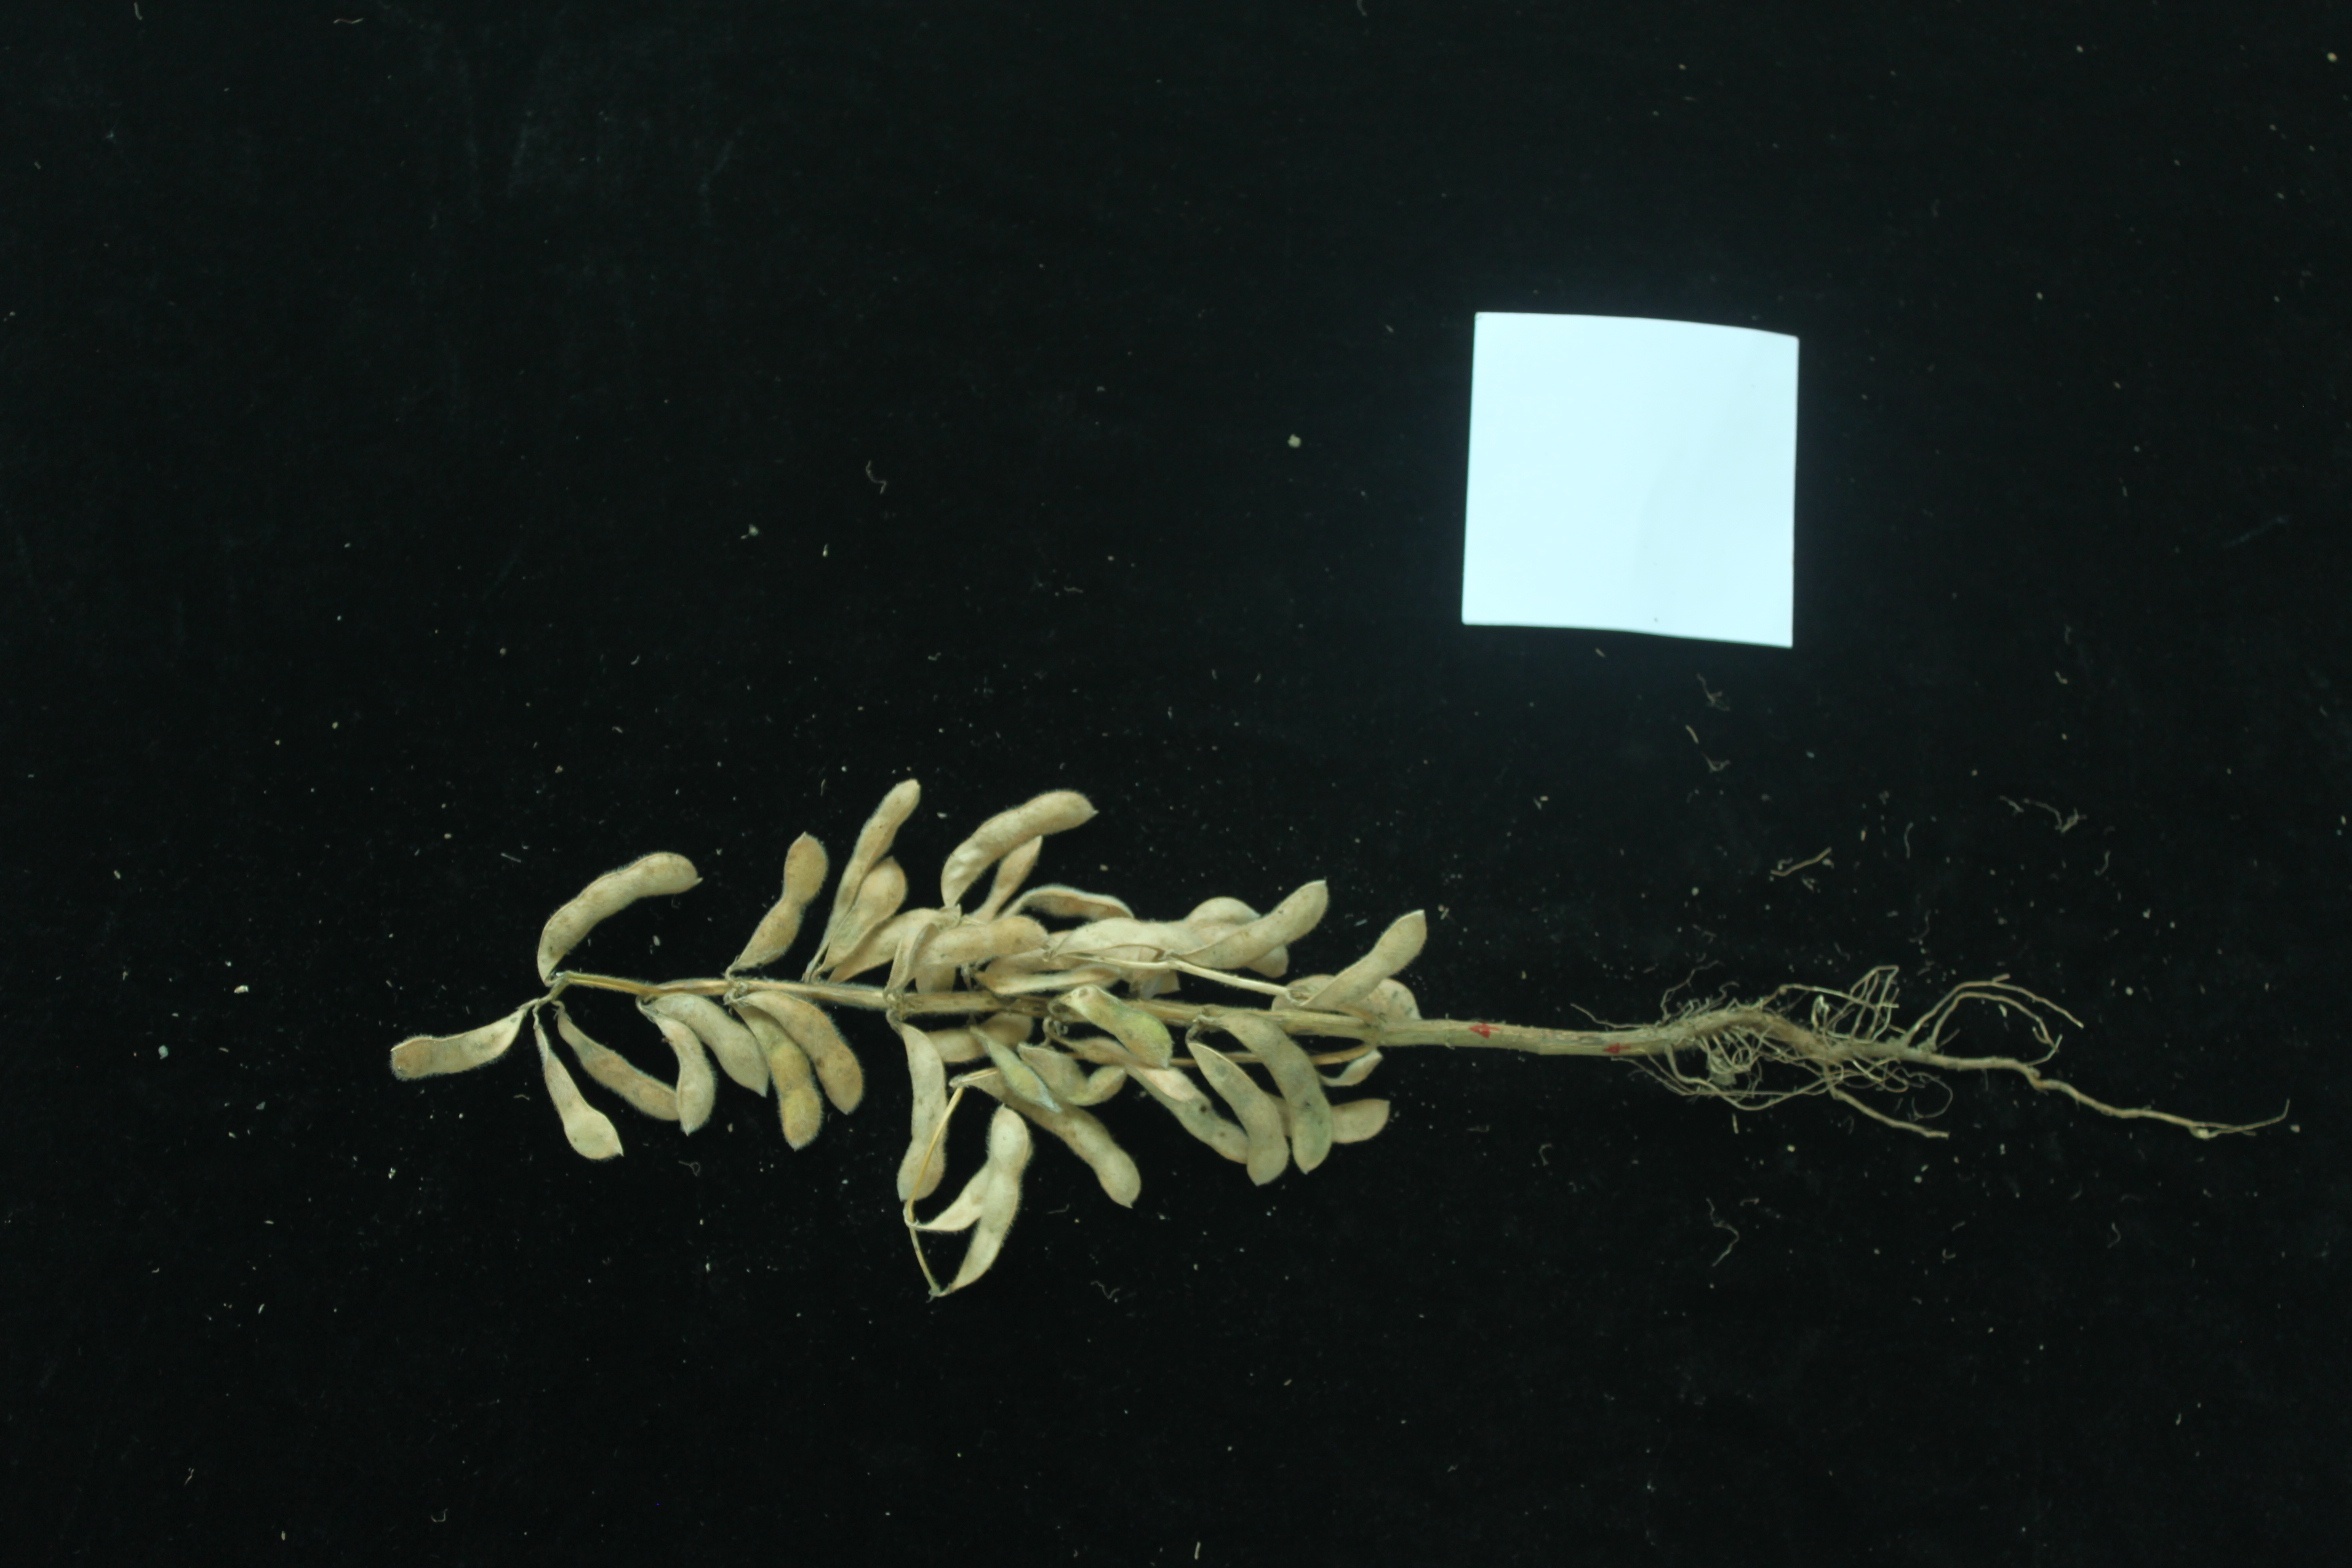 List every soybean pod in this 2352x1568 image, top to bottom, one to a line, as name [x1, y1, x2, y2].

soybean pod [812, 778, 919, 967]
soybean pod [941, 789, 1096, 911]
soybean pod [728, 832, 826, 972]
soybean pod [826, 832, 1288, 995]
soybean pod [537, 852, 701, 983]
soybean pod [818, 858, 903, 972]
soybean pod [1185, 877, 1325, 968]
soybean pod [1005, 886, 1133, 919]
soybean pod [1295, 908, 1425, 1006]
soybean pod [1274, 976, 1420, 1022]
soybean pod [1056, 984, 1171, 1066]
soybean pod [734, 992, 863, 1114]
soybean pod [643, 993, 767, 1097]
soybean pod [392, 1000, 531, 1078]
soybean pod [733, 1005, 821, 1146]
soybean pod [558, 1006, 680, 1120]
soybean pod [920, 1010, 1032, 1062]
soybean pod [1201, 1012, 1330, 1172]
soybean pod [649, 1013, 715, 1133]
soybean pod [892, 1019, 948, 1200]
soybean pod [536, 1021, 622, 1158]
soybean pod [972, 1027, 1058, 1110]
soybean pod [1068, 1038, 1248, 1161]
soybean pod [1186, 1040, 1289, 1186]
soybean pod [1018, 1043, 1125, 1104]
soybean pod [1317, 1047, 1384, 1085]
soybean pod [955, 1072, 1139, 1205]
soybean pod [1260, 1090, 1390, 1142]
soybean pod [940, 1105, 1026, 1294]
soybean pod [913, 1158, 993, 1232]